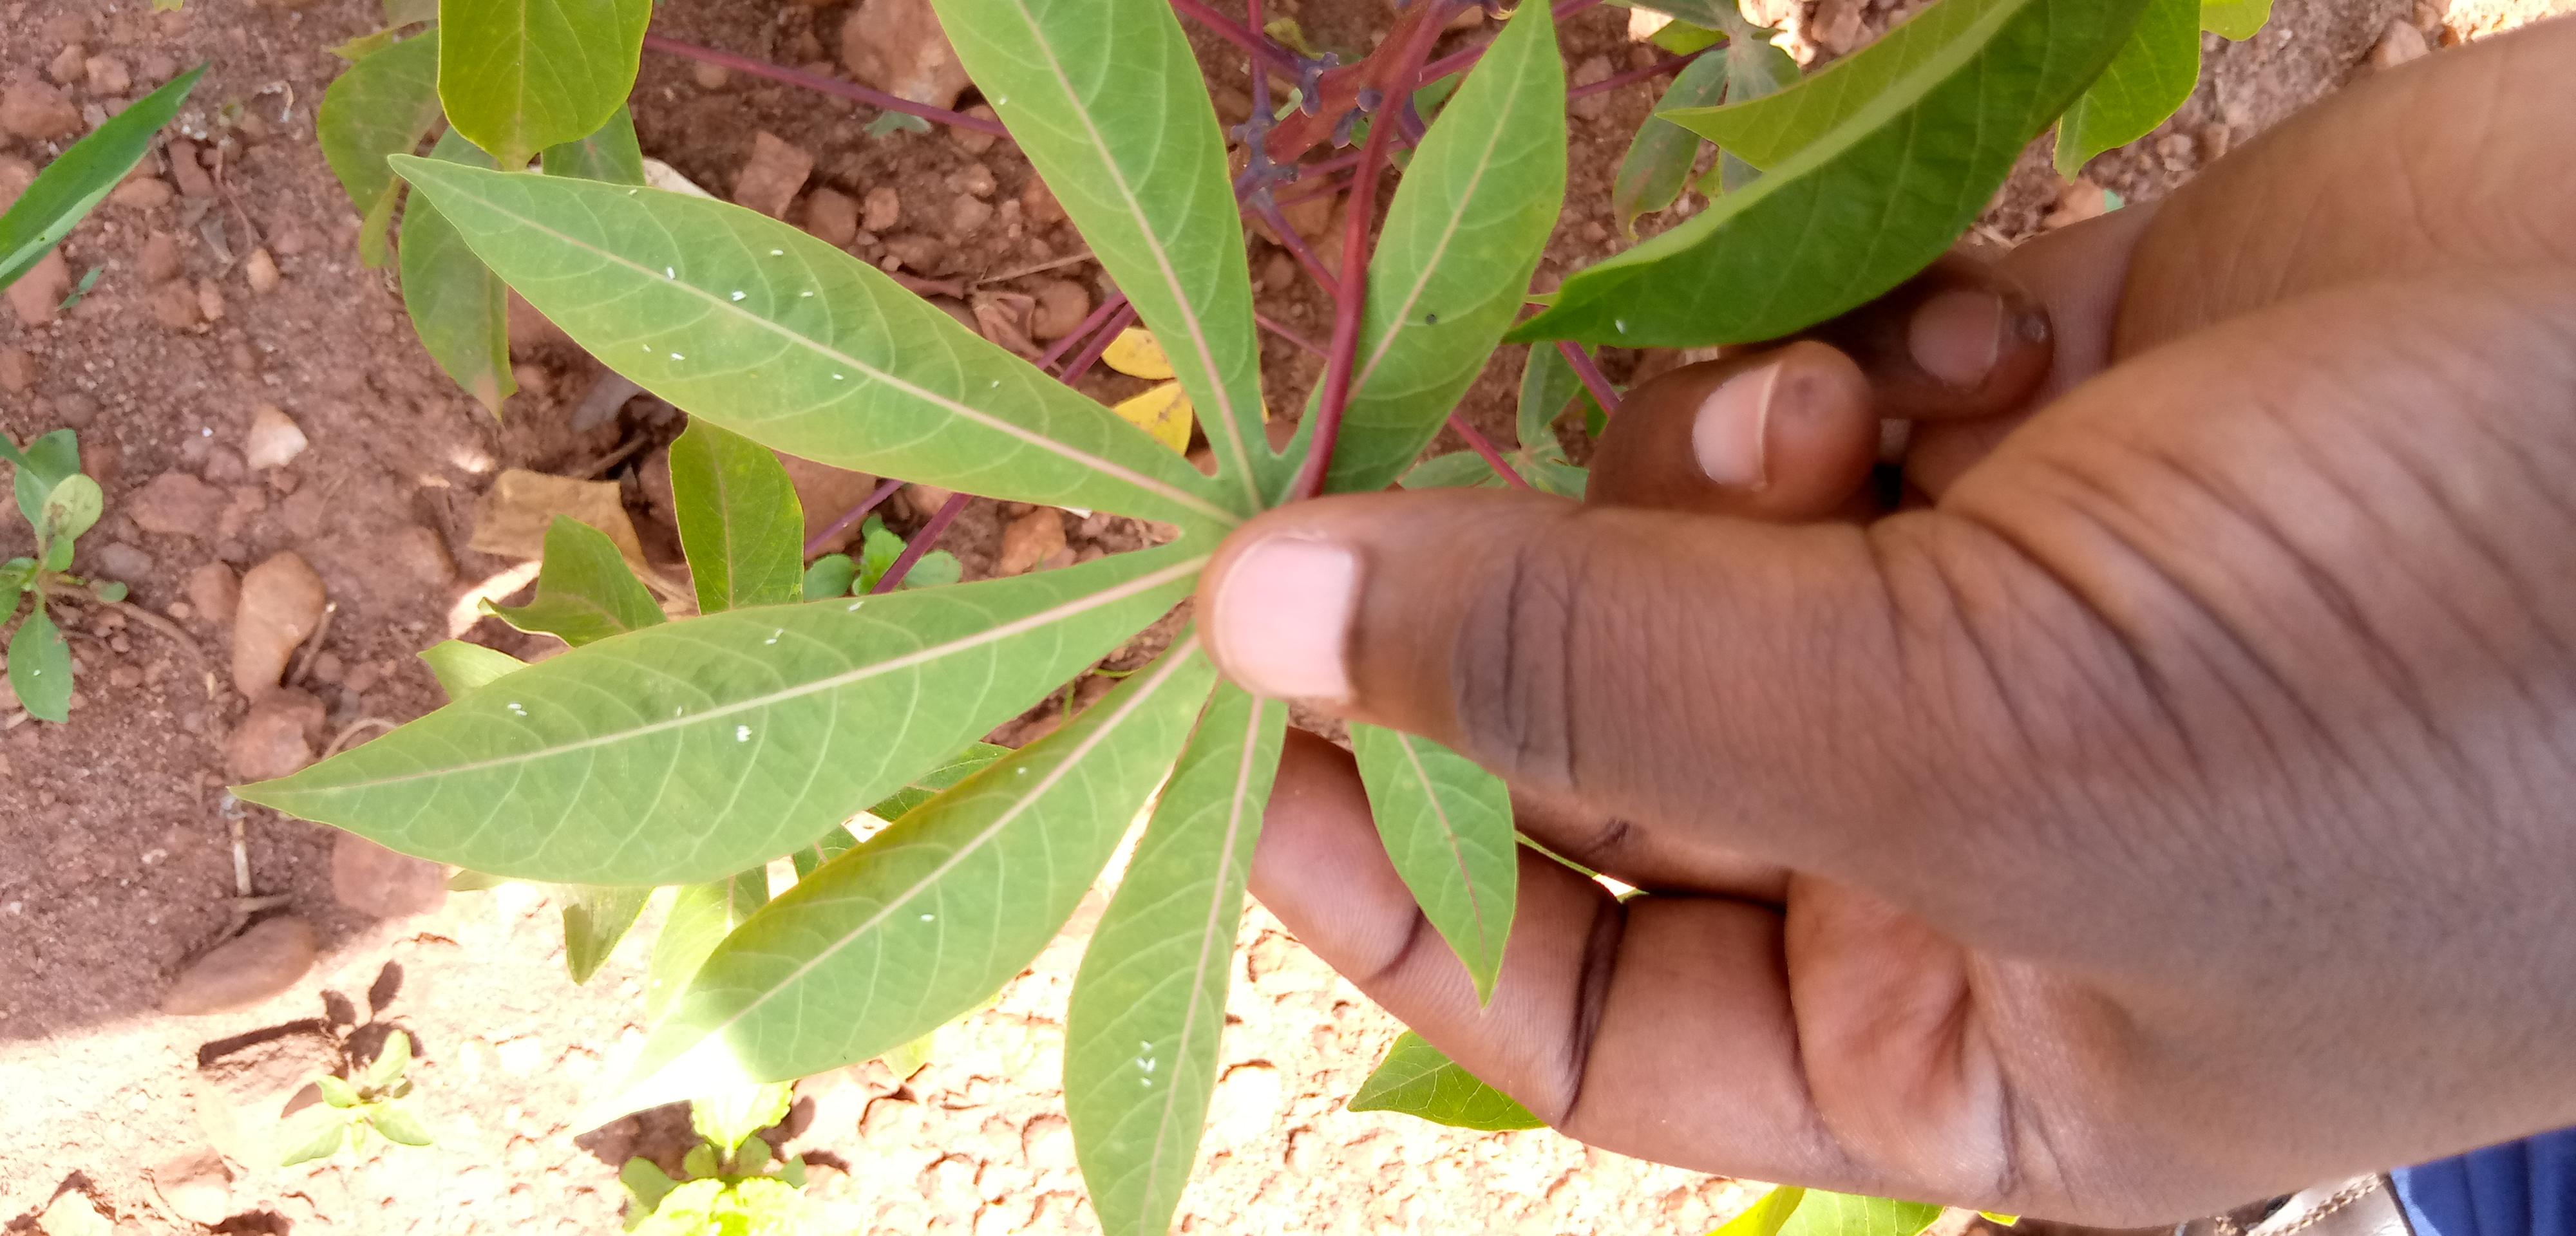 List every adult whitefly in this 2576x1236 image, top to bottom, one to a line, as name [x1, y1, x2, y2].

whitefly [979, 86, 1018, 122]
whitefly [611, 160, 644, 208]
whitefly [747, 236, 790, 267]
whitefly [644, 256, 685, 294]
whitefly [790, 274, 819, 316]
whitefly [710, 276, 743, 318]
whitefly [725, 281, 764, 315]
whitefly [629, 331, 661, 373]
whitefly [655, 339, 699, 390]
whitefly [817, 357, 863, 406]
whitefly [977, 377, 1012, 410]
whitefly [840, 597, 874, 620]
whitefly [756, 621, 791, 653]
whitefly [759, 628, 784, 655]
whitefly [497, 688, 548, 728]
whitefly [489, 697, 535, 727]
whitefly [661, 699, 697, 741]
whitefly [729, 716, 764, 752]
whitefly [724, 719, 764, 756]
whitefly [1010, 758, 1037, 784]
whitefly [905, 904, 955, 932]
whitefly [1135, 1029, 1162, 1058]
whitefly [1133, 1049, 1158, 1076]
whitefly [1141, 1051, 1170, 1077]
whitefly [1135, 1070, 1162, 1098]